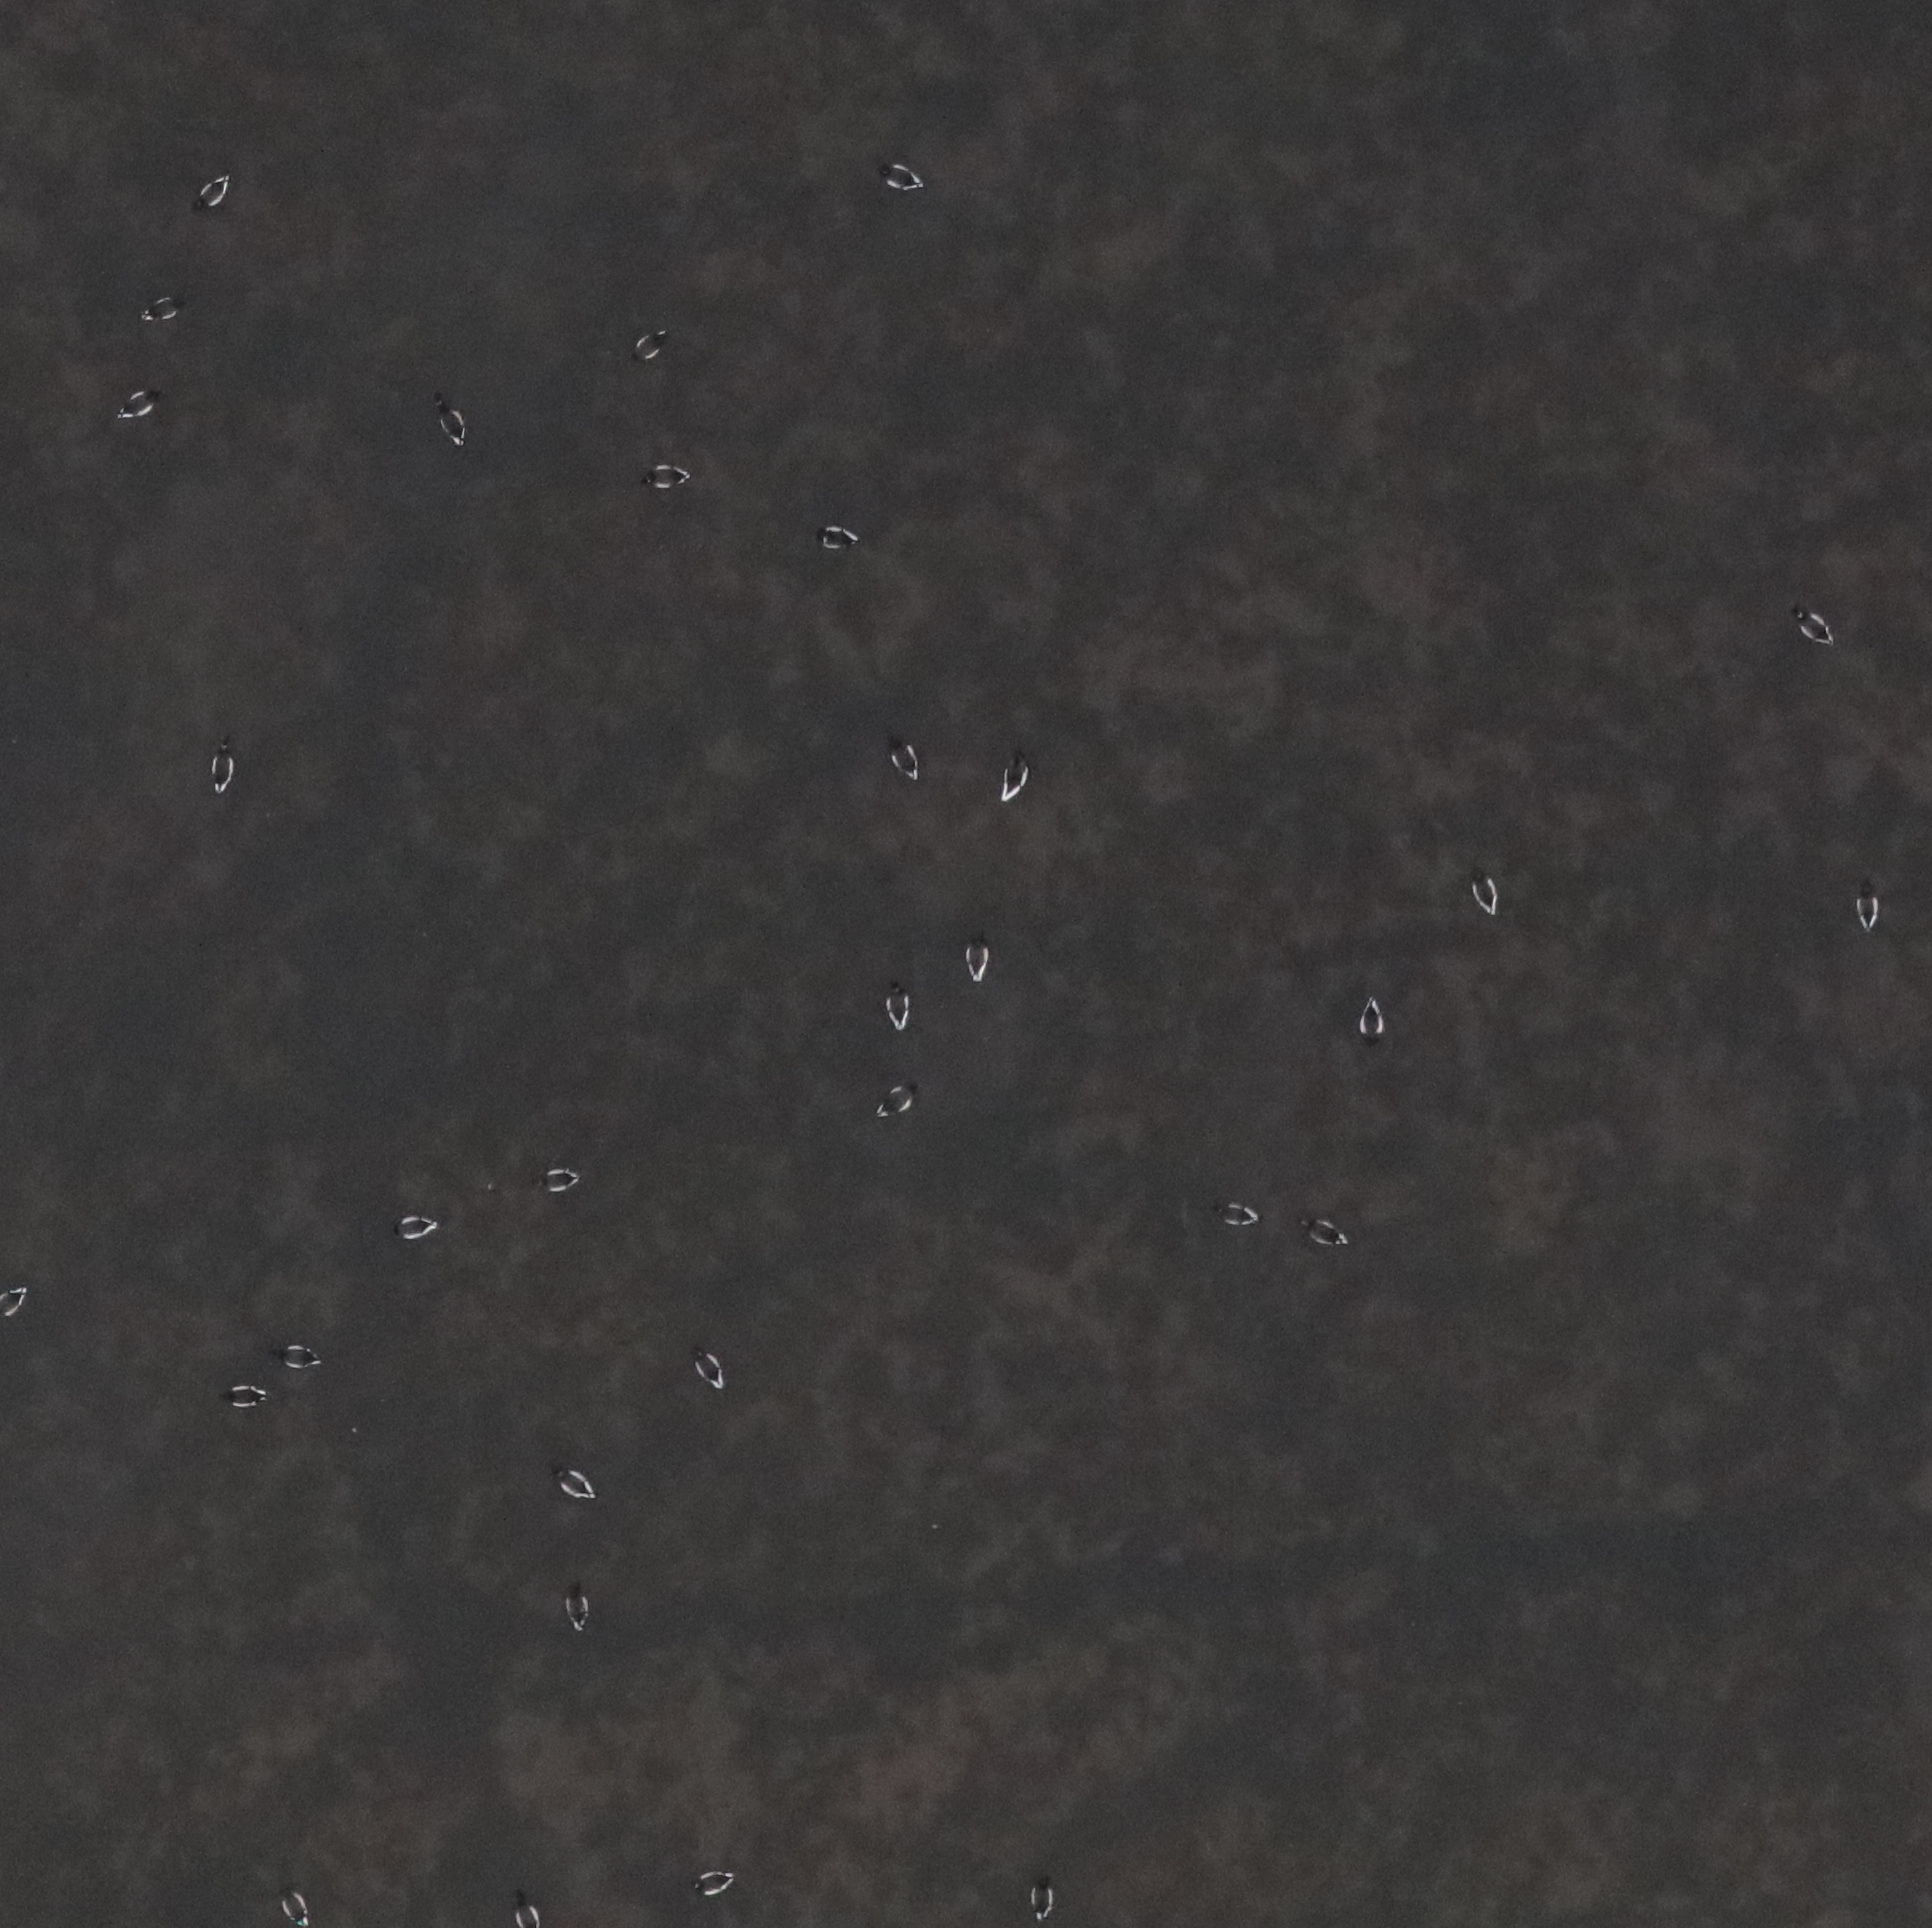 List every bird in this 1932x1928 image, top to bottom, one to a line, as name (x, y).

brant (900, 178)
brant (214, 193)
brant (163, 310)
brant (650, 347)
brant (139, 406)
brant (452, 423)
brant (667, 477)
brant (840, 539)
brant (1814, 628)
brant (907, 760)
brant (223, 769)
brant (1016, 777)
brant (1484, 892)
brant (1868, 908)
brant (978, 959)
brant (898, 1008)
brant (1371, 1022)
brant (899, 1101)
brant (559, 1180)
brant (1236, 1215)
brant (416, 1226)
brant (1324, 1231)
brant (8, 1302)
brant (299, 1357)
brant (711, 1368)
brant (245, 1395)
brant (575, 1483)
brant (579, 1607)
brant (713, 1884)
brant (1045, 1901)
brant (295, 1905)
brant (527, 1918)